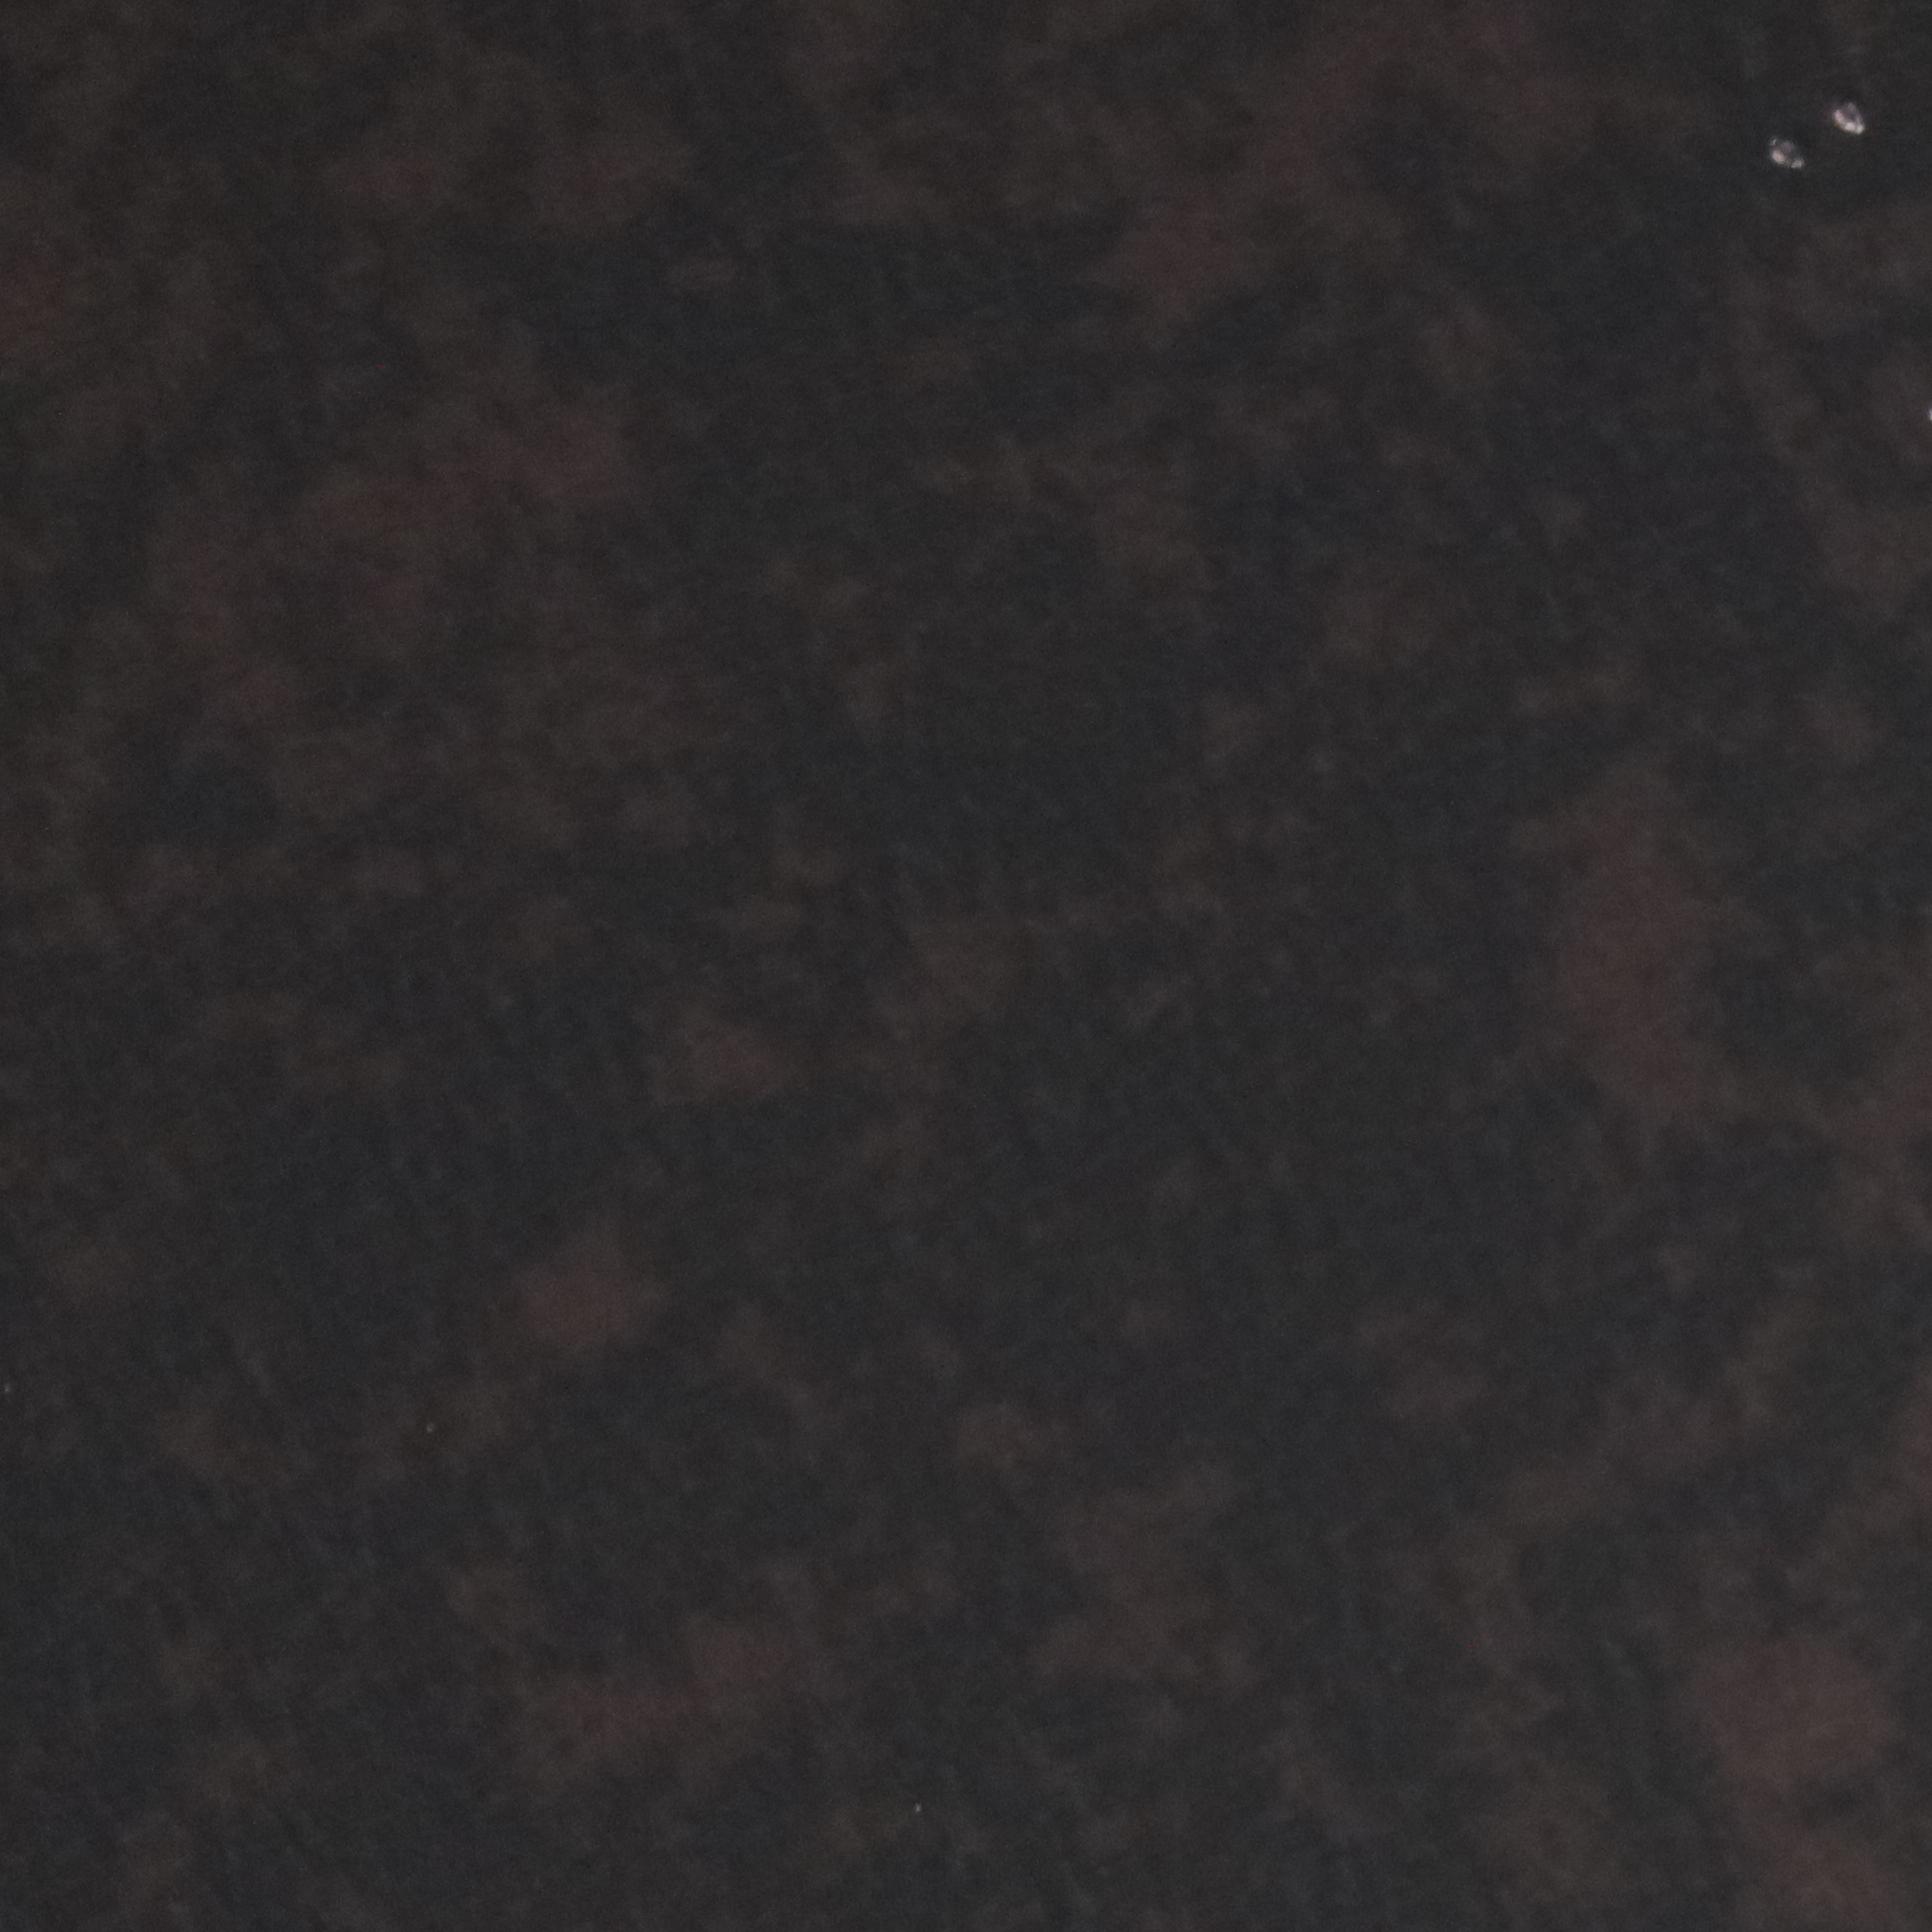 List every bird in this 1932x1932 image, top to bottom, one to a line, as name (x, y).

brant (1843, 111)
brant (1788, 153)